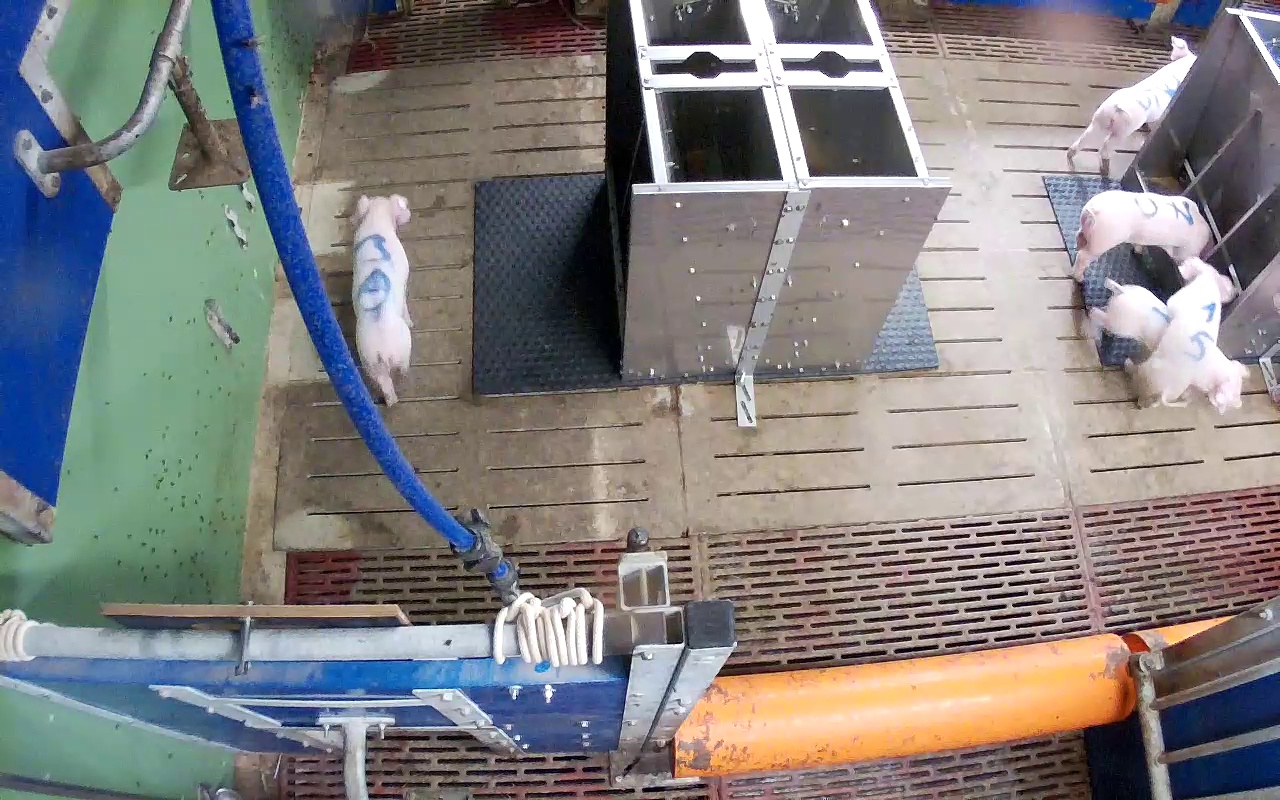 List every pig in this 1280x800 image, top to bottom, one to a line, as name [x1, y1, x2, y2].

pig [1066, 36, 1200, 170]
pig [1071, 187, 1215, 284]
pig [349, 194, 414, 406]
pig [1125, 258, 1237, 409]
pig [1086, 276, 1252, 416]